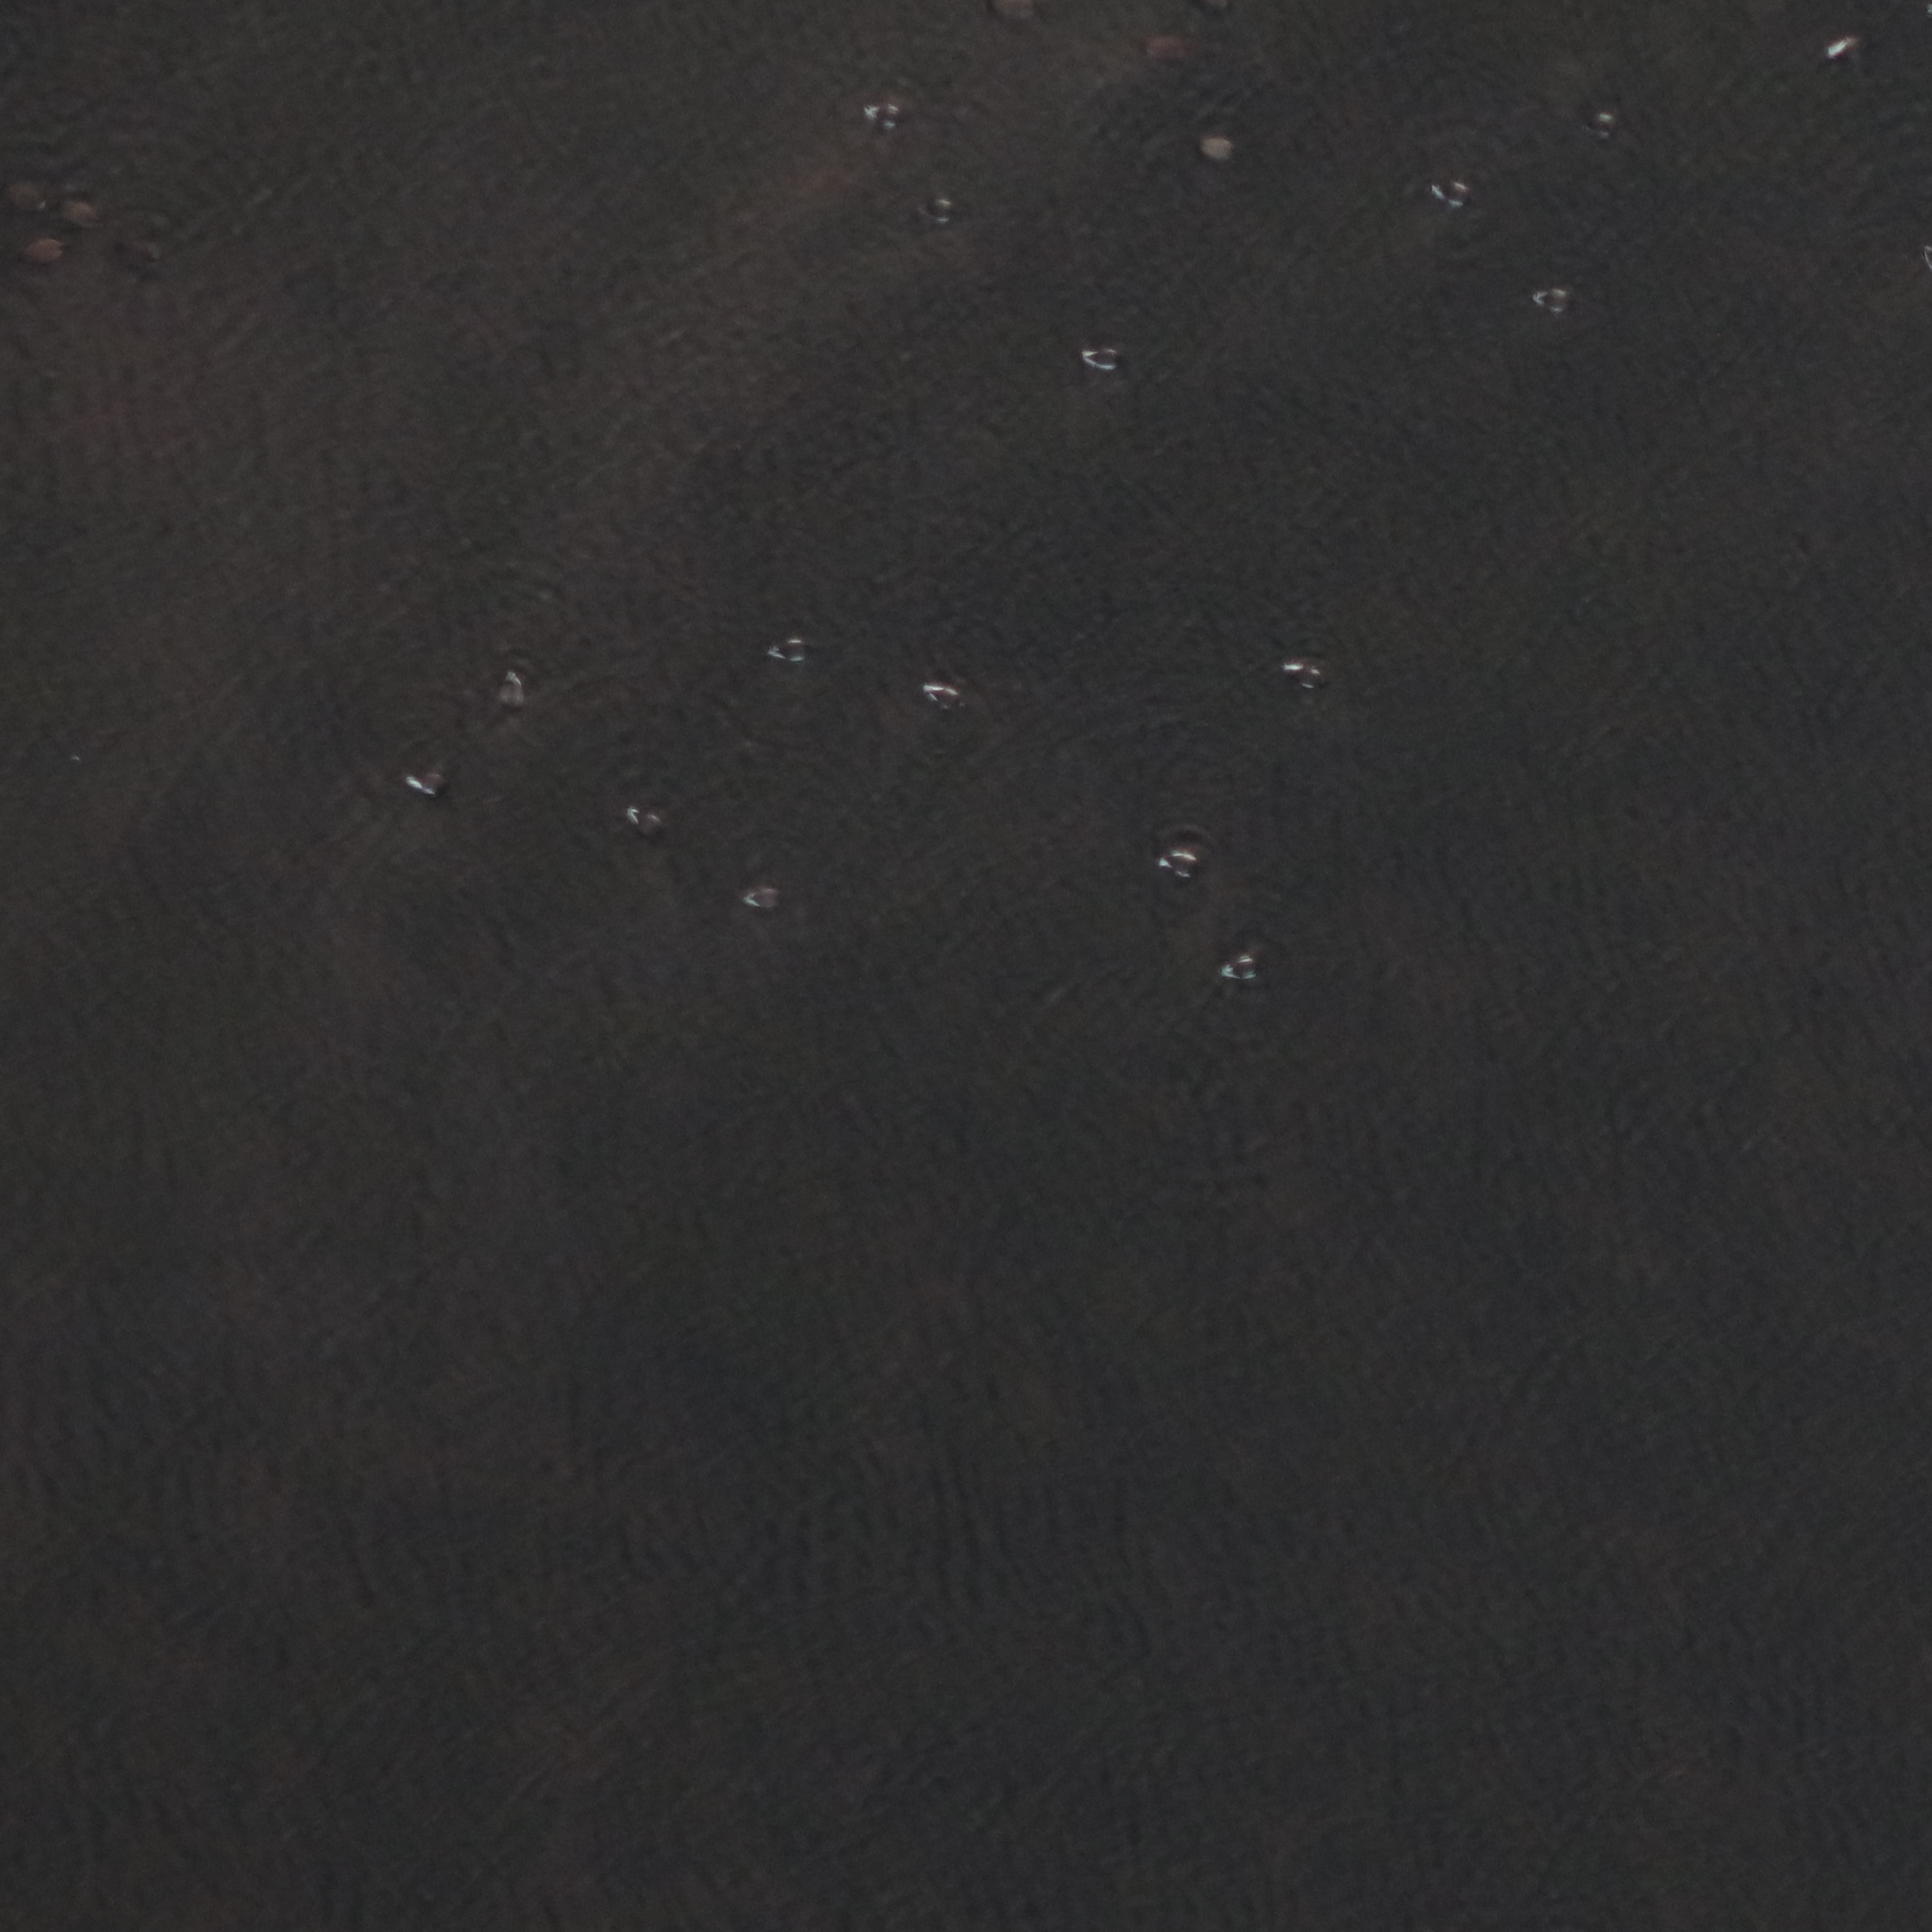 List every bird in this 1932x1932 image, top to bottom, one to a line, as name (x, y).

Canada goose (1012, 6)
Canada goose (1163, 54)
brant (886, 115)
brant (1602, 126)
Canada goose (1215, 146)
brant (1454, 195)
Canada goose (23, 196)
brant (938, 210)
Canada goose (81, 215)
Canada goose (47, 251)
Canada goose (149, 254)
brant (1555, 301)
brant (1102, 359)
brant (794, 650)
brant (1304, 674)
brant (511, 695)
brant (947, 696)
brant (426, 788)
brant (647, 822)
brant (1181, 862)
brant (765, 895)
brant (1243, 969)